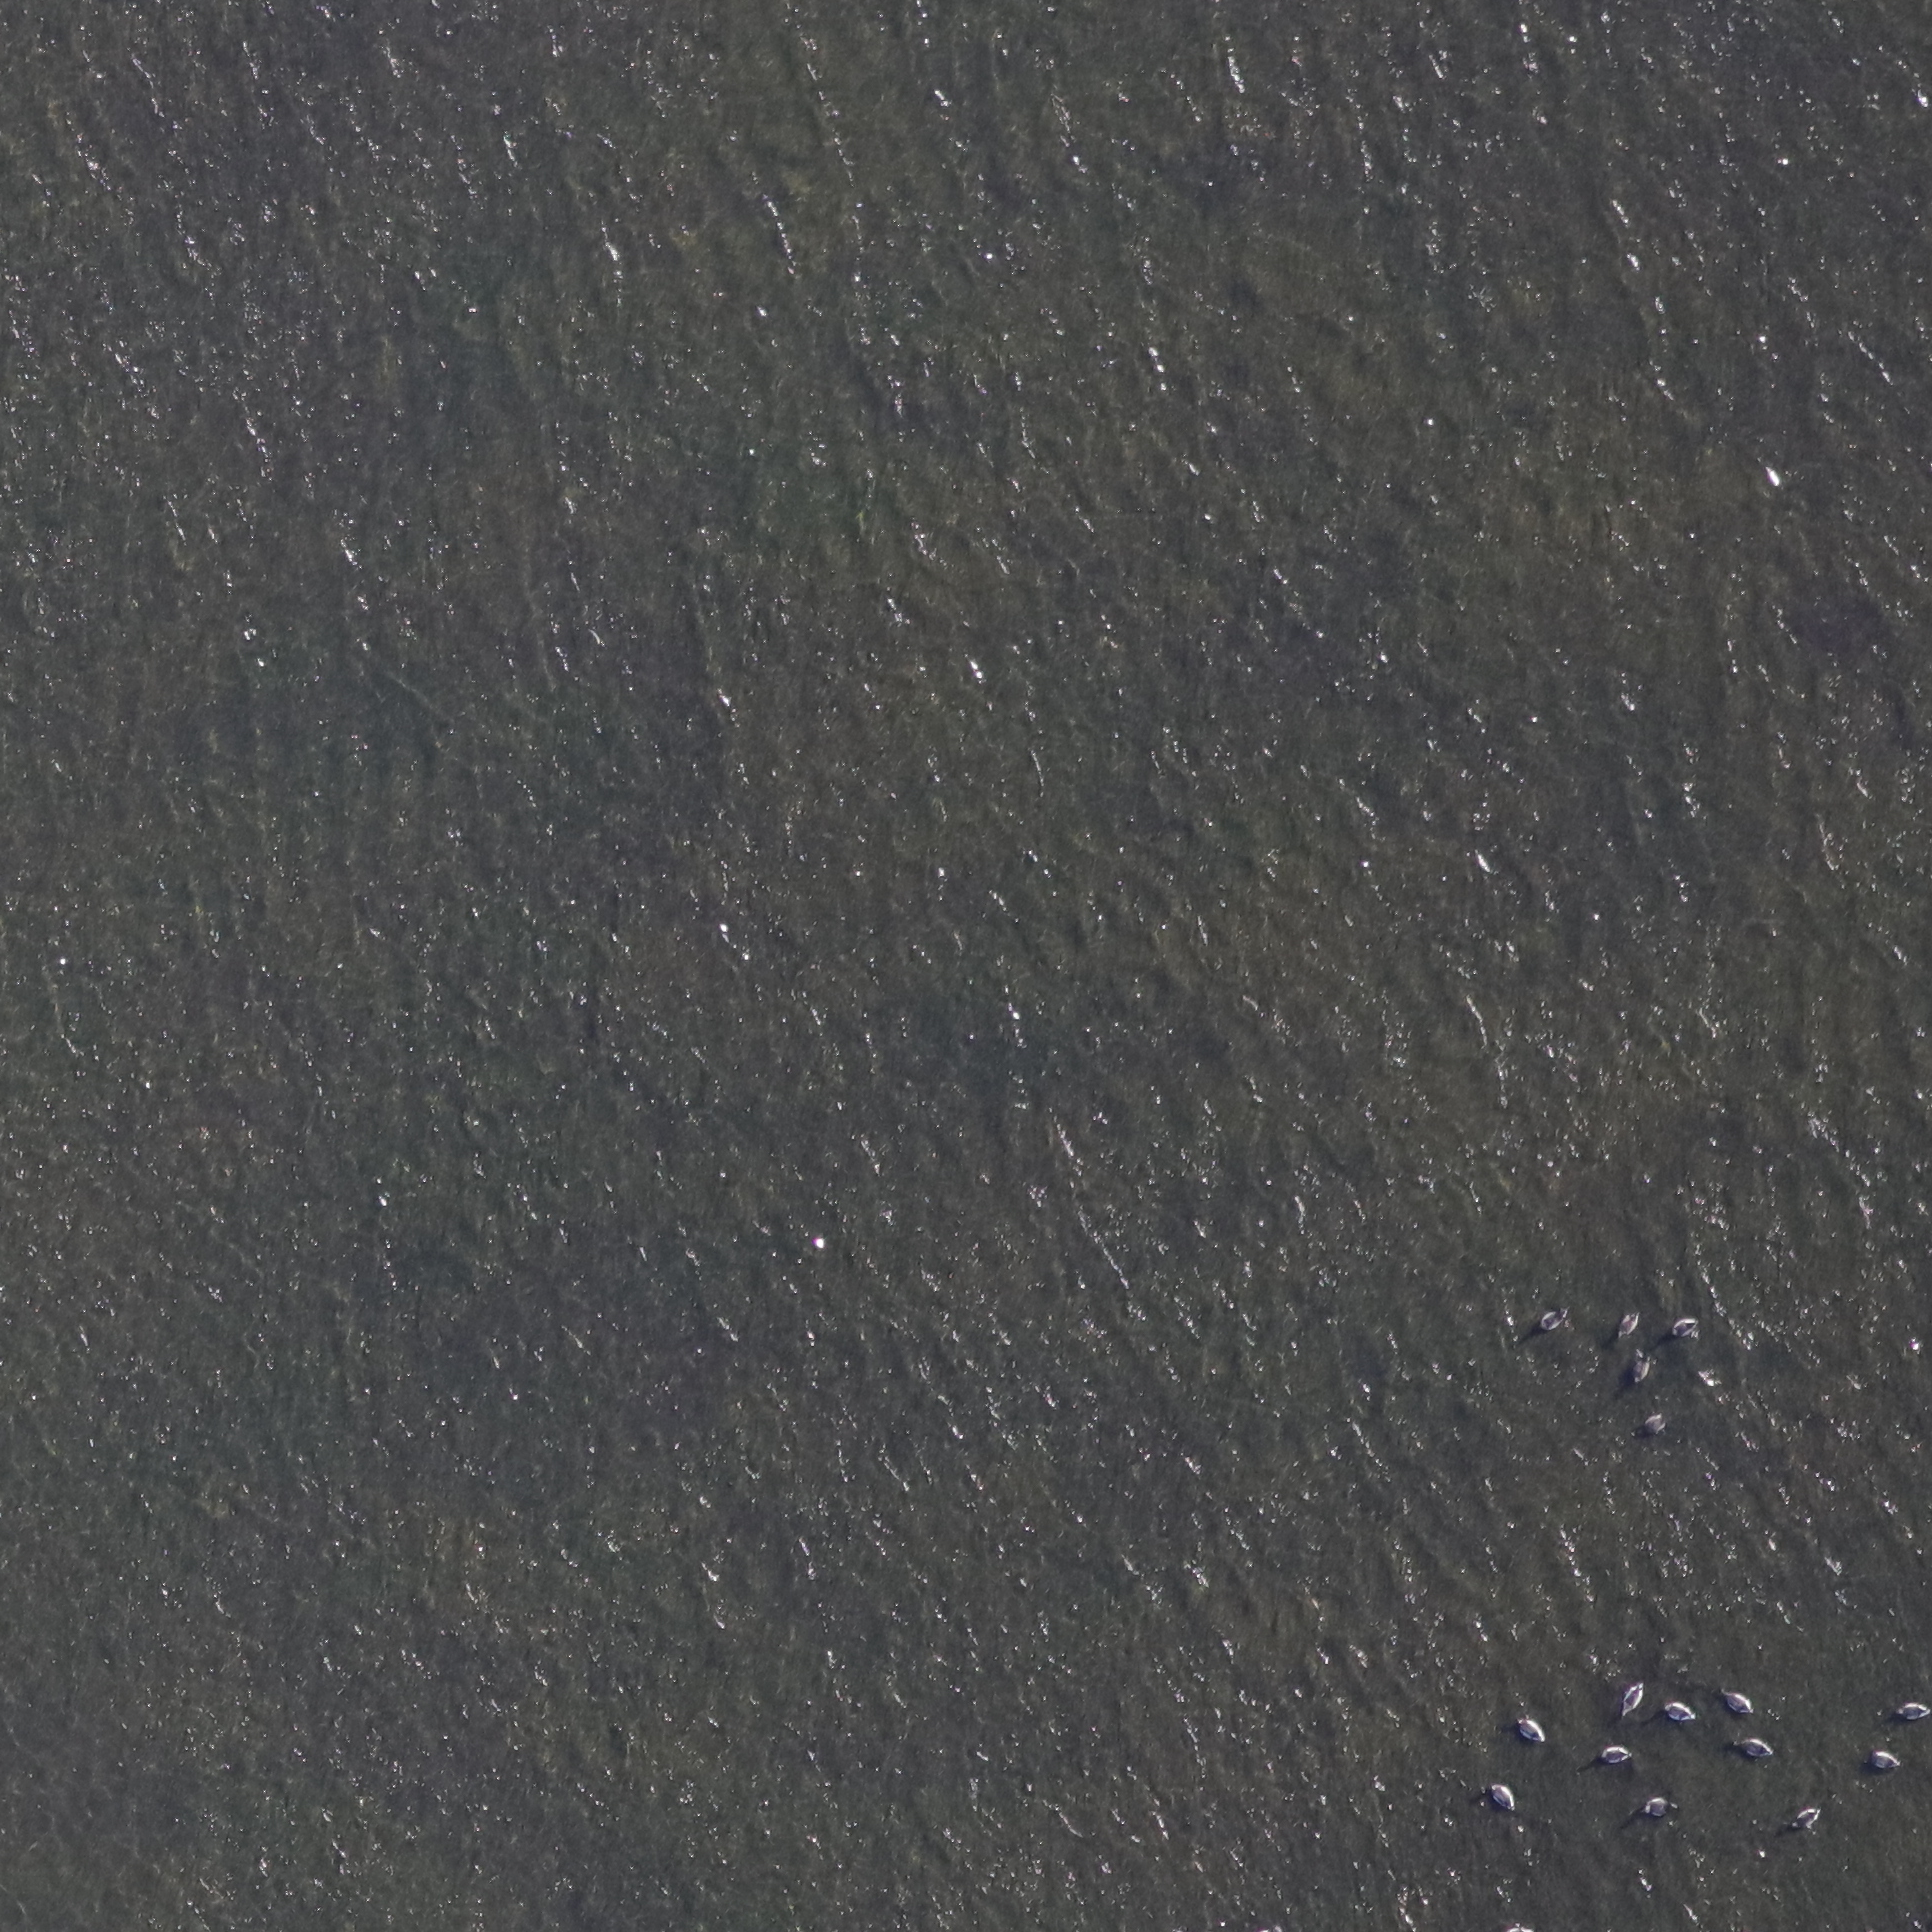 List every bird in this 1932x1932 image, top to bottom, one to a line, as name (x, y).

other bird (1555, 1319)
other bird (1626, 1324)
other bird (1691, 1327)
other bird (1640, 1371)
other bird (1648, 1424)
brant (1631, 1694)
brant (1735, 1700)
brant (1909, 1710)
brant (1680, 1713)
brant (1528, 1727)
brant (1753, 1749)
brant (1610, 1754)
brant (1882, 1759)
brant (1500, 1797)
brant (1662, 1807)
brant (1803, 1819)